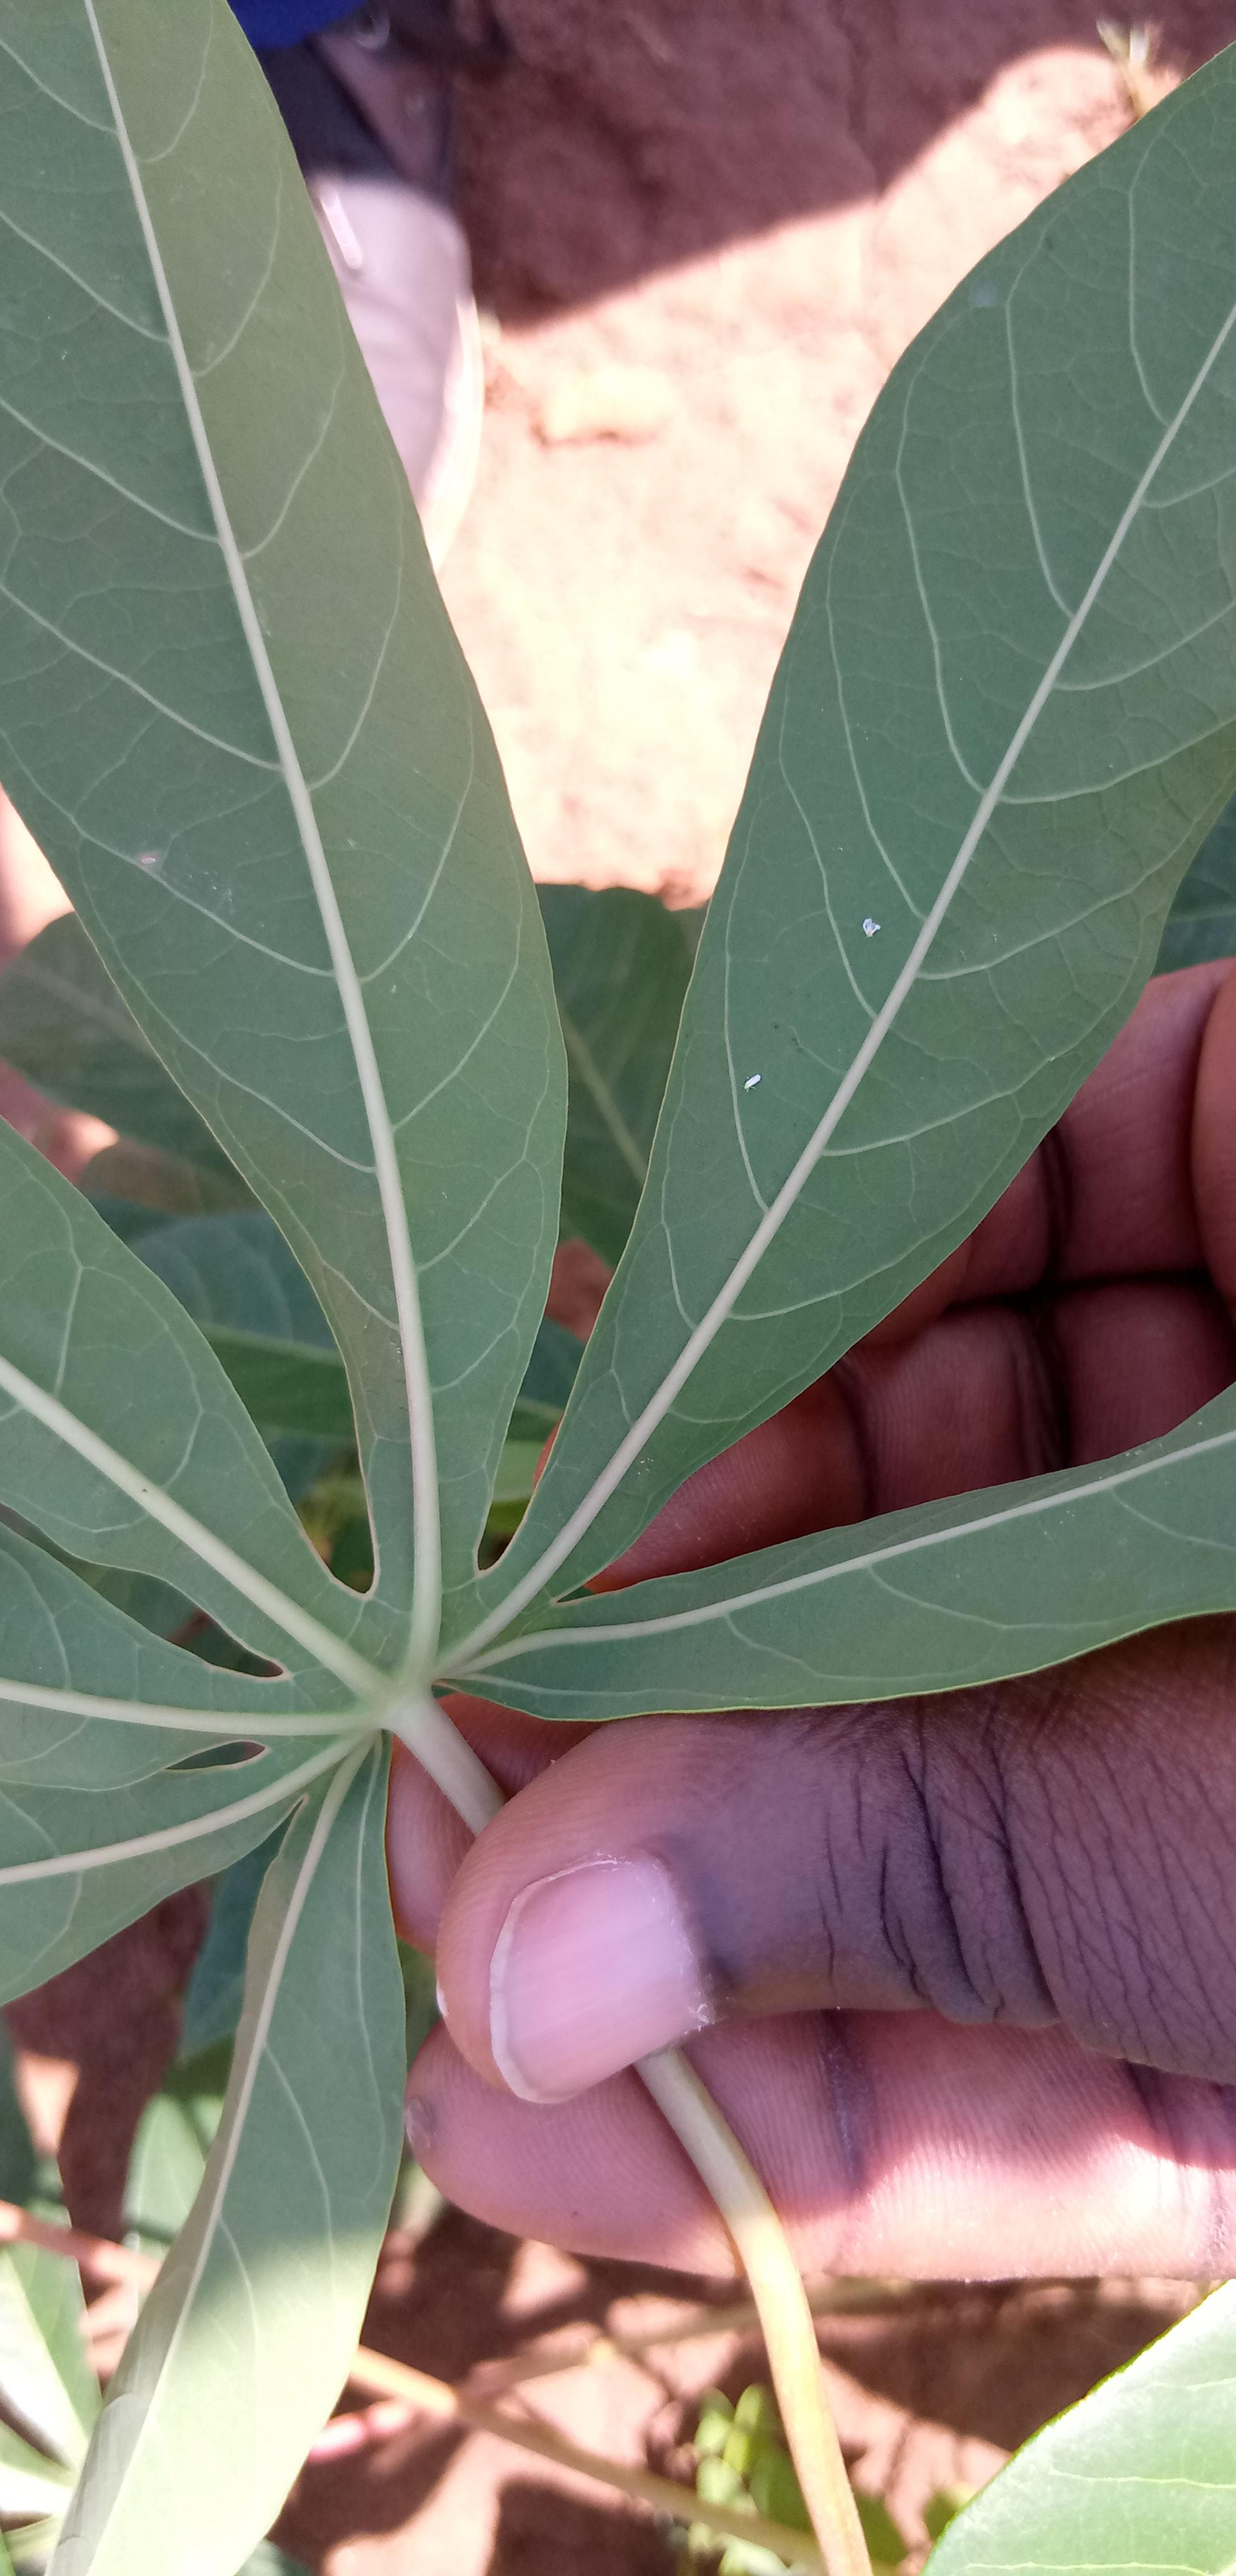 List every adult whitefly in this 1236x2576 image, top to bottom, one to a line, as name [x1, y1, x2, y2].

whitefly [124, 844, 178, 875]
whitefly [847, 909, 885, 942]
whitefly [740, 1063, 765, 1100]